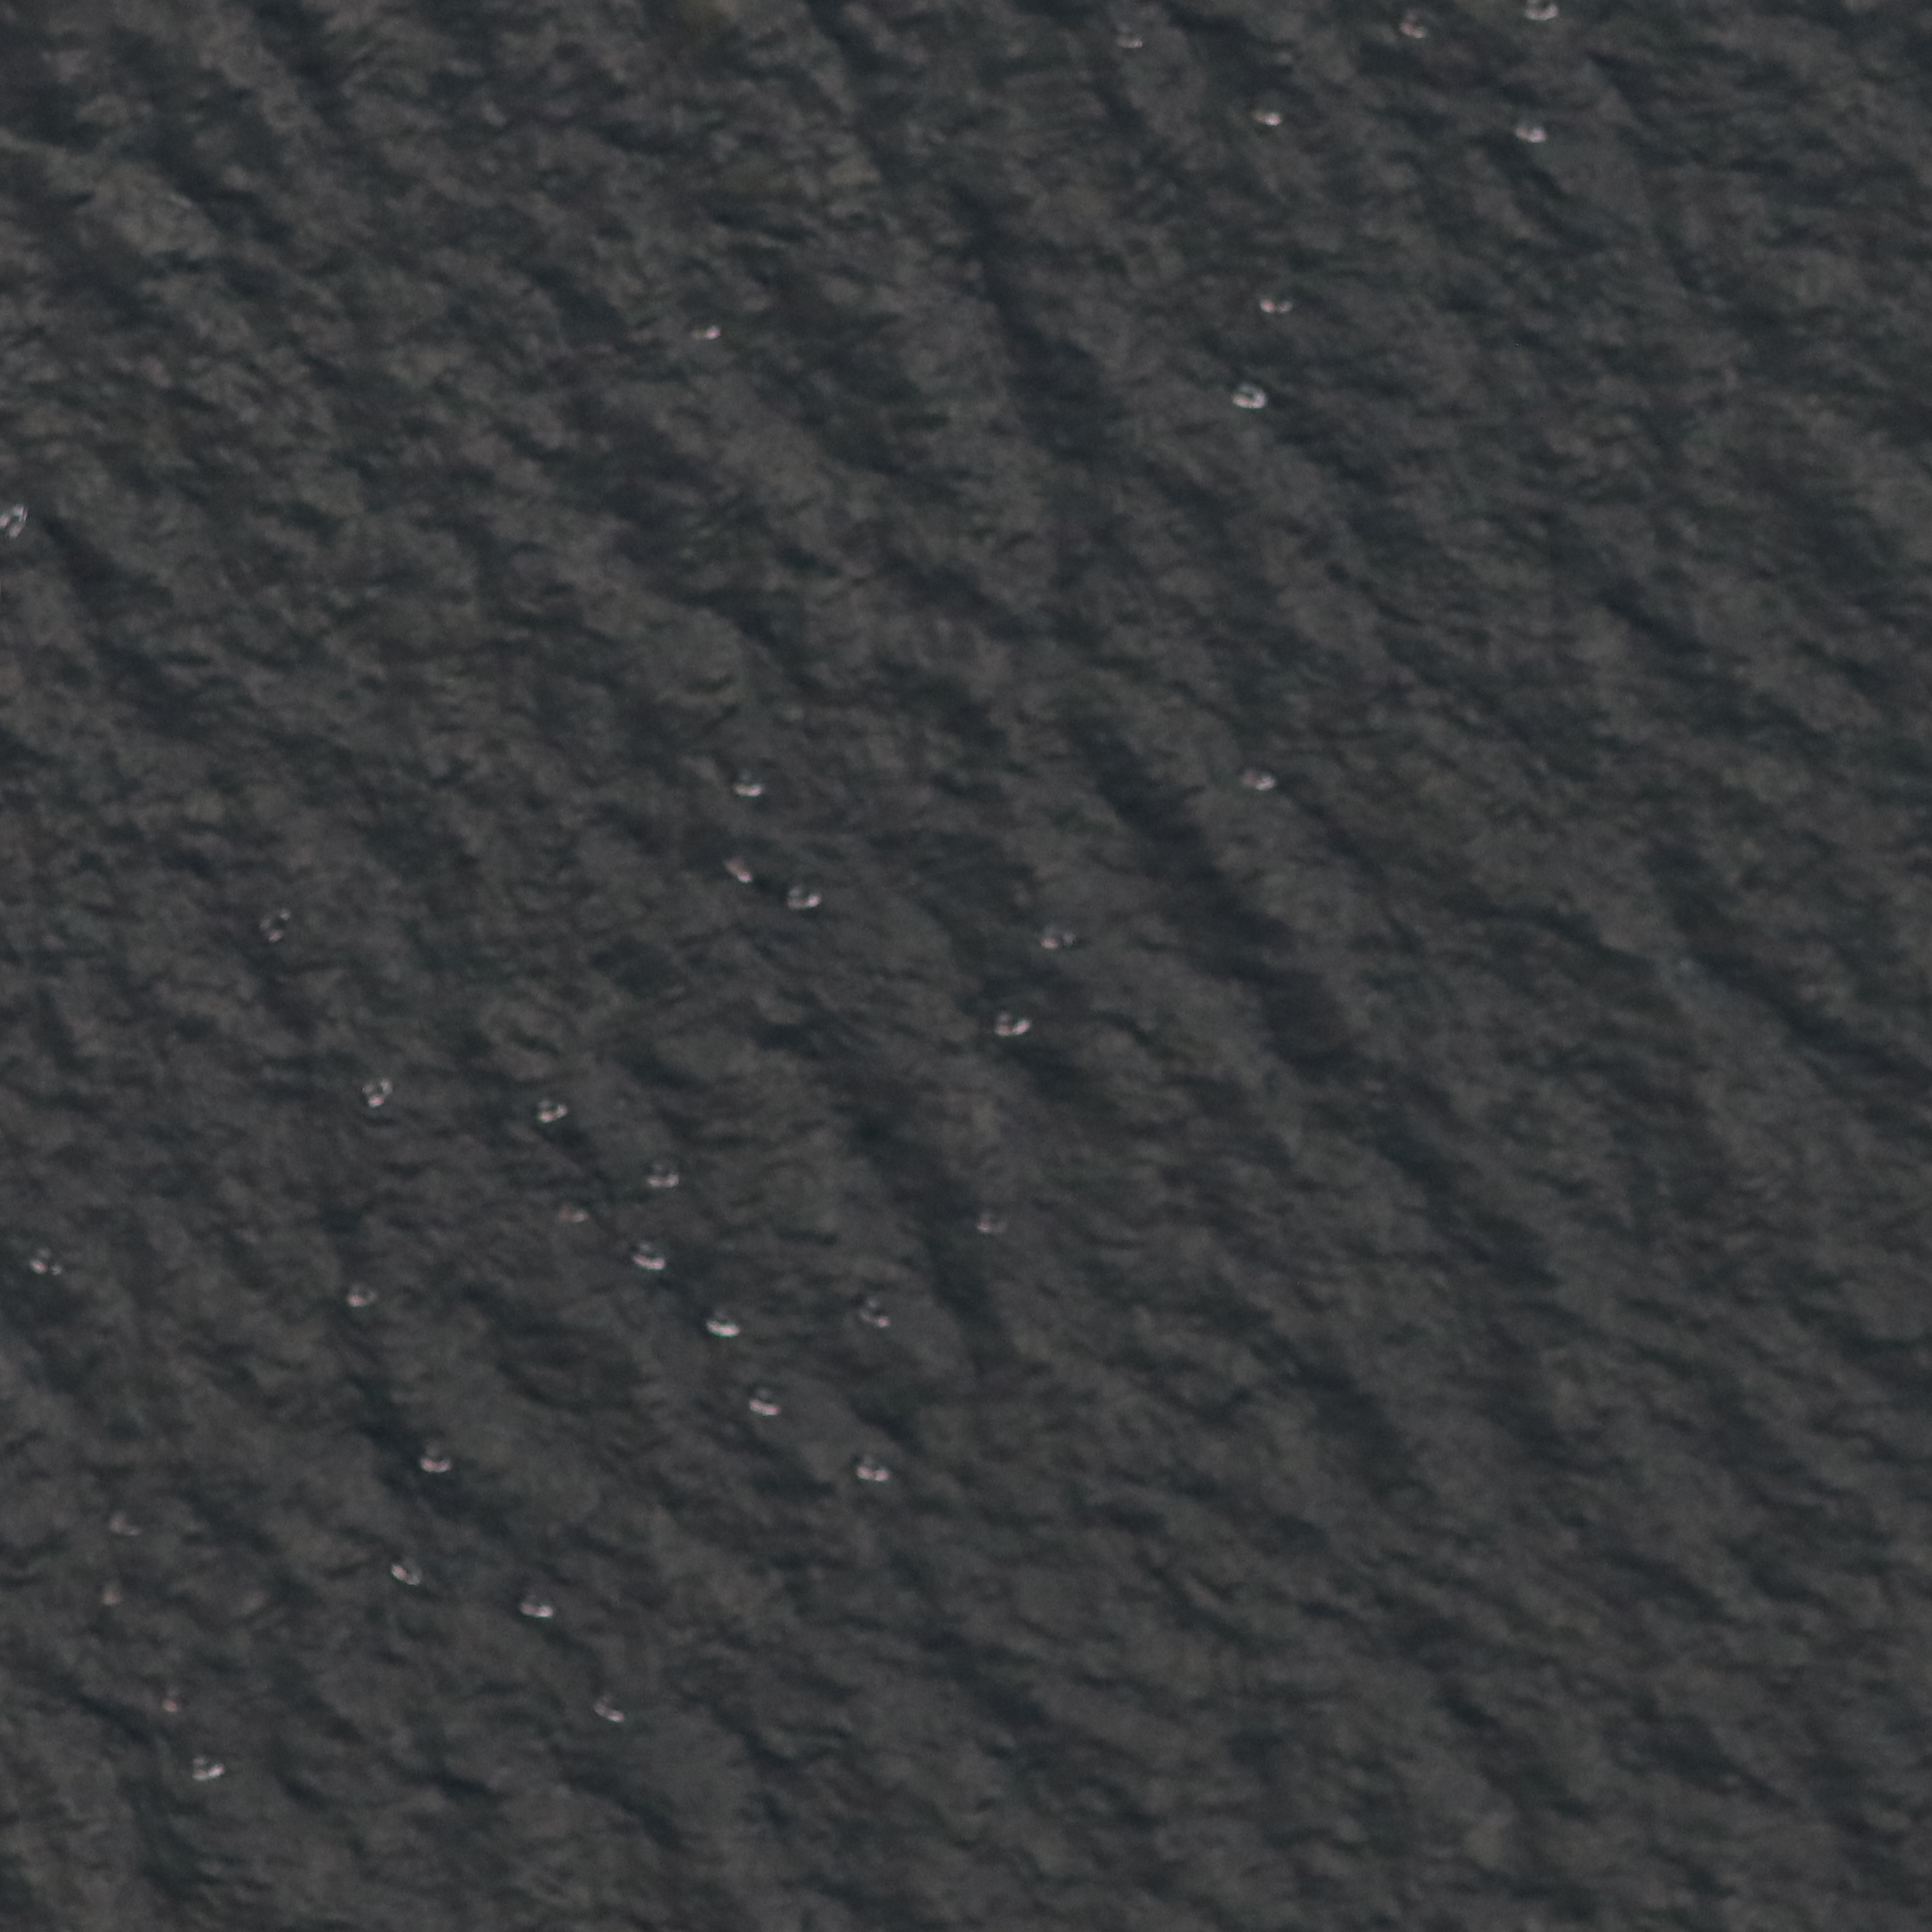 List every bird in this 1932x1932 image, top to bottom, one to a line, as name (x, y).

brant (1542, 7)
brant (1411, 21)
brant (1126, 37)
brant (1264, 112)
brant (1526, 126)
brant (1278, 301)
brant (703, 332)
brant (1248, 399)
brant (10, 526)
brant (1257, 779)
brant (748, 783)
brant (740, 865)
brant (799, 897)
brant (273, 926)
brant (1053, 938)
brant (1011, 1020)
brant (380, 1088)
brant (545, 1111)
brant (662, 1174)
brant (573, 1211)
brant (990, 1221)
brant (649, 1255)
brant (46, 1266)
brant (358, 1297)
brant (872, 1312)
brant (718, 1320)
brant (767, 1401)
brant (433, 1459)
brant (871, 1466)
brant (124, 1527)
brant (407, 1569)
brant (108, 1588)
brant (539, 1605)
brant (174, 1695)
brant (608, 1708)
brant (201, 1768)